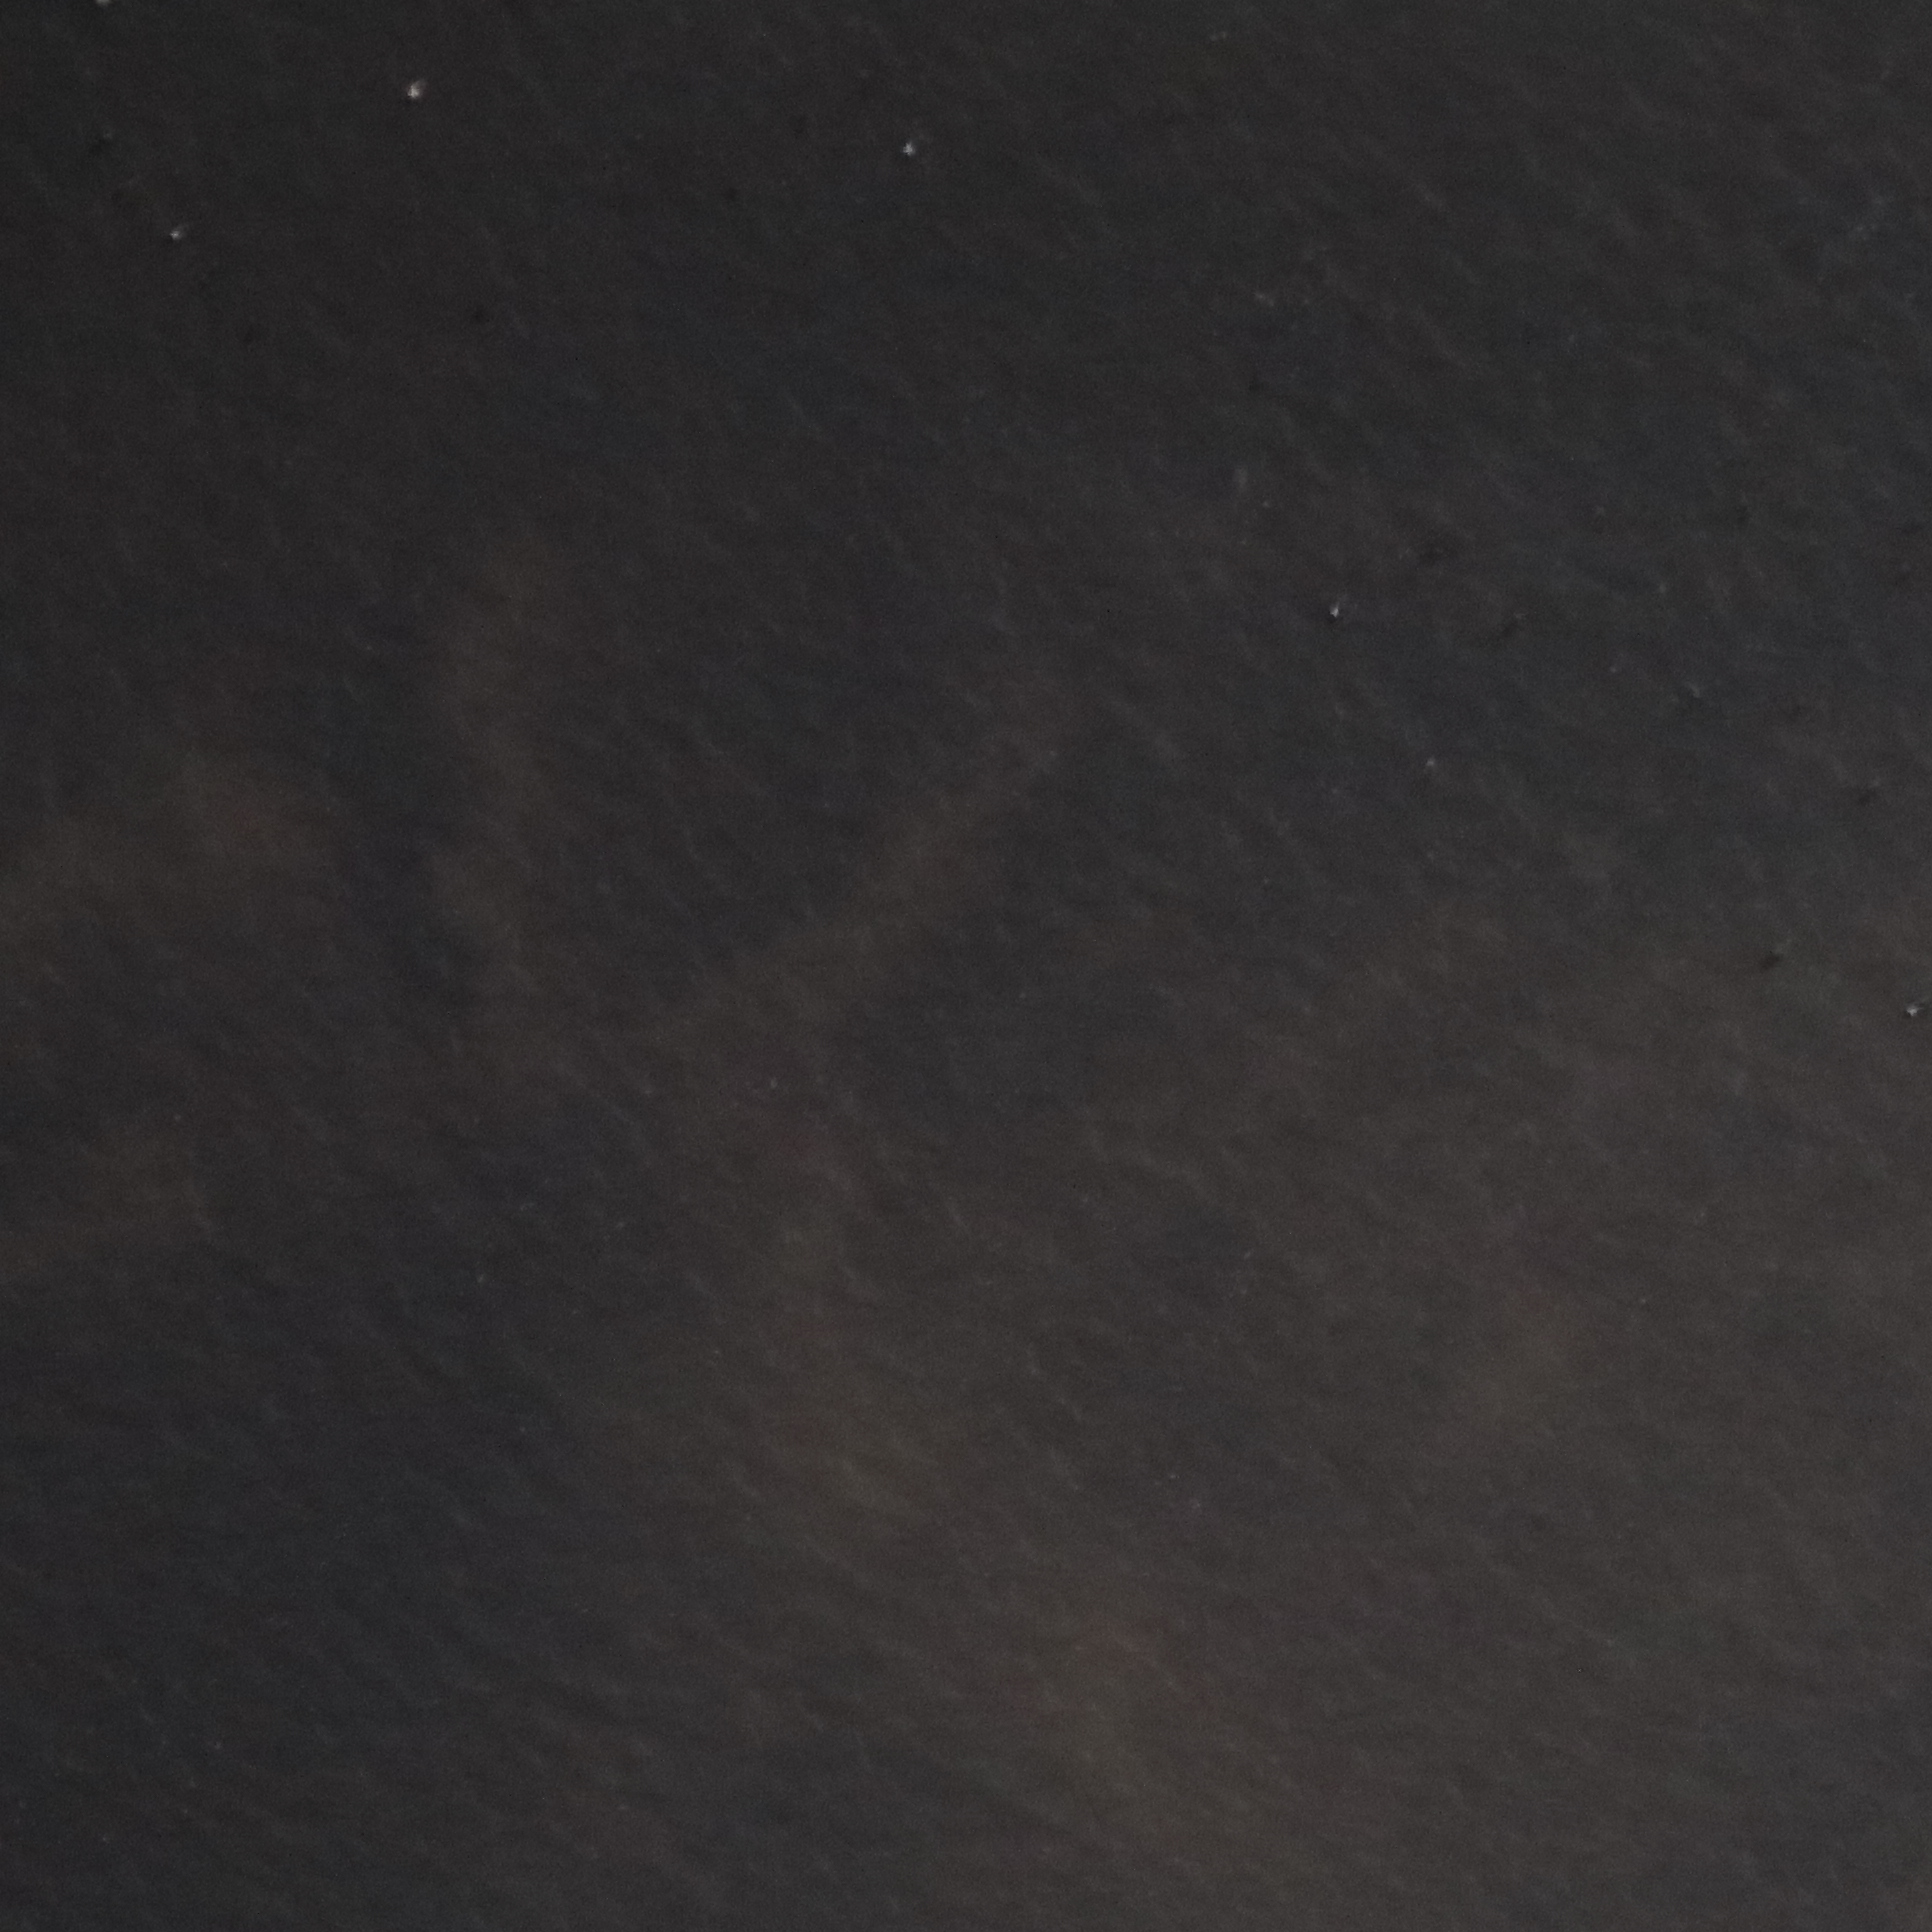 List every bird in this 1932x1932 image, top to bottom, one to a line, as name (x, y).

other bird (1215, 35)
other bird (858, 80)
other bird (419, 88)
other bird (807, 124)
other bird (109, 133)
other bird (642, 136)
other bird (911, 151)
other bird (125, 182)
other bird (737, 190)
other bird (176, 229)
other bird (480, 316)
other bird (255, 334)
other bird (1748, 507)
other bird (1599, 516)
other bird (1908, 523)
other bird (1427, 549)
other bird (1897, 571)
other bird (1329, 607)
other bird (1507, 620)
other bird (1684, 690)
other bird (1794, 706)
other bird (1864, 792)
other bird (1775, 957)
other bird (1917, 1010)